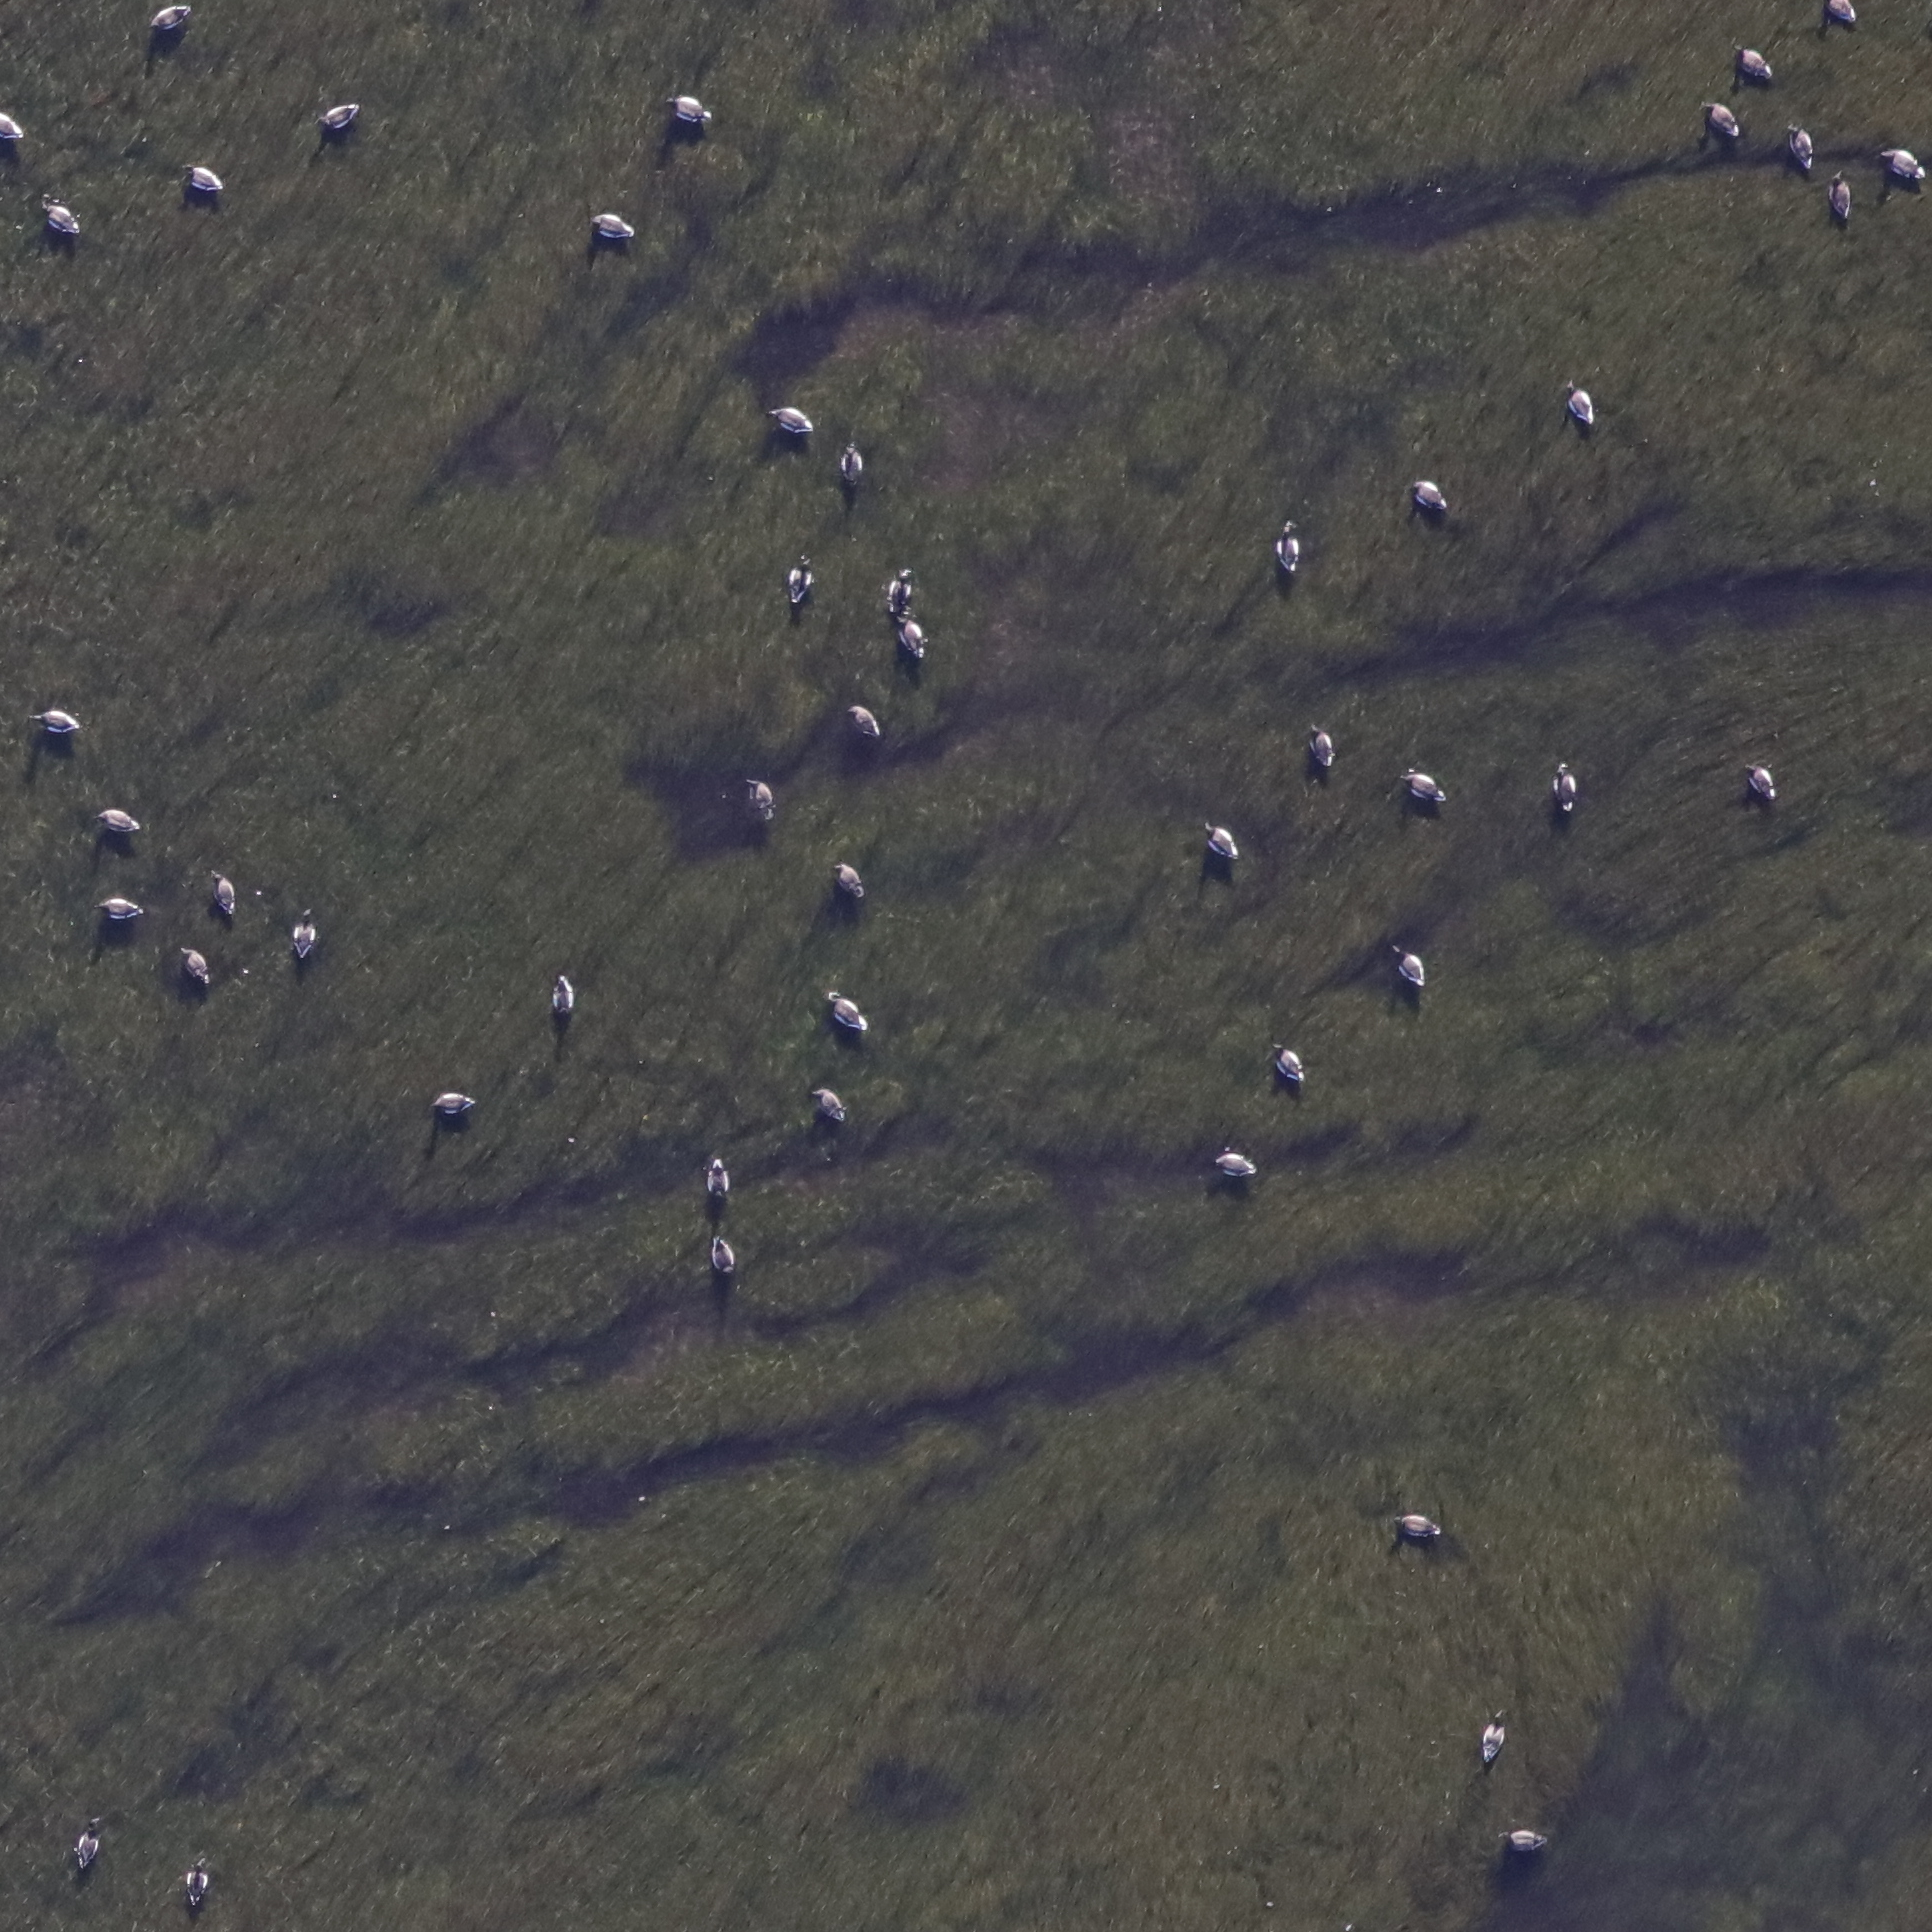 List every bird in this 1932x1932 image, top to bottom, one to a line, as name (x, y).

brant (1840, 6)
brant (170, 18)
brant (1752, 63)
brant (689, 108)
brant (341, 116)
brant (1721, 118)
brant (1, 125)
brant (1801, 144)
brant (1904, 165)
brant (203, 179)
brant (1841, 201)
brant (59, 216)
brant (611, 227)
brant (1580, 403)
brant (790, 419)
brant (850, 465)
brant (1428, 495)
brant (1288, 550)
brant (800, 582)
brant (898, 595)
brant (906, 628)
brant (864, 719)
brant (56, 720)
brant (1321, 746)
brant (1759, 779)
brant (1423, 786)
brant (1565, 786)
brant (760, 797)
brant (119, 820)
brant (1222, 843)
brant (848, 879)
brant (224, 893)
brant (120, 909)
brant (304, 934)
brant (196, 964)
brant (1409, 966)
brant (562, 996)
brant (846, 1012)
brant (1288, 1062)
brant (451, 1102)
brant (827, 1103)
brant (1234, 1163)
brant (718, 1181)
brant (721, 1256)
brant (1418, 1525)
brant (1493, 1742)
brant (1519, 1840)
brant (88, 1848)
brant (197, 1883)